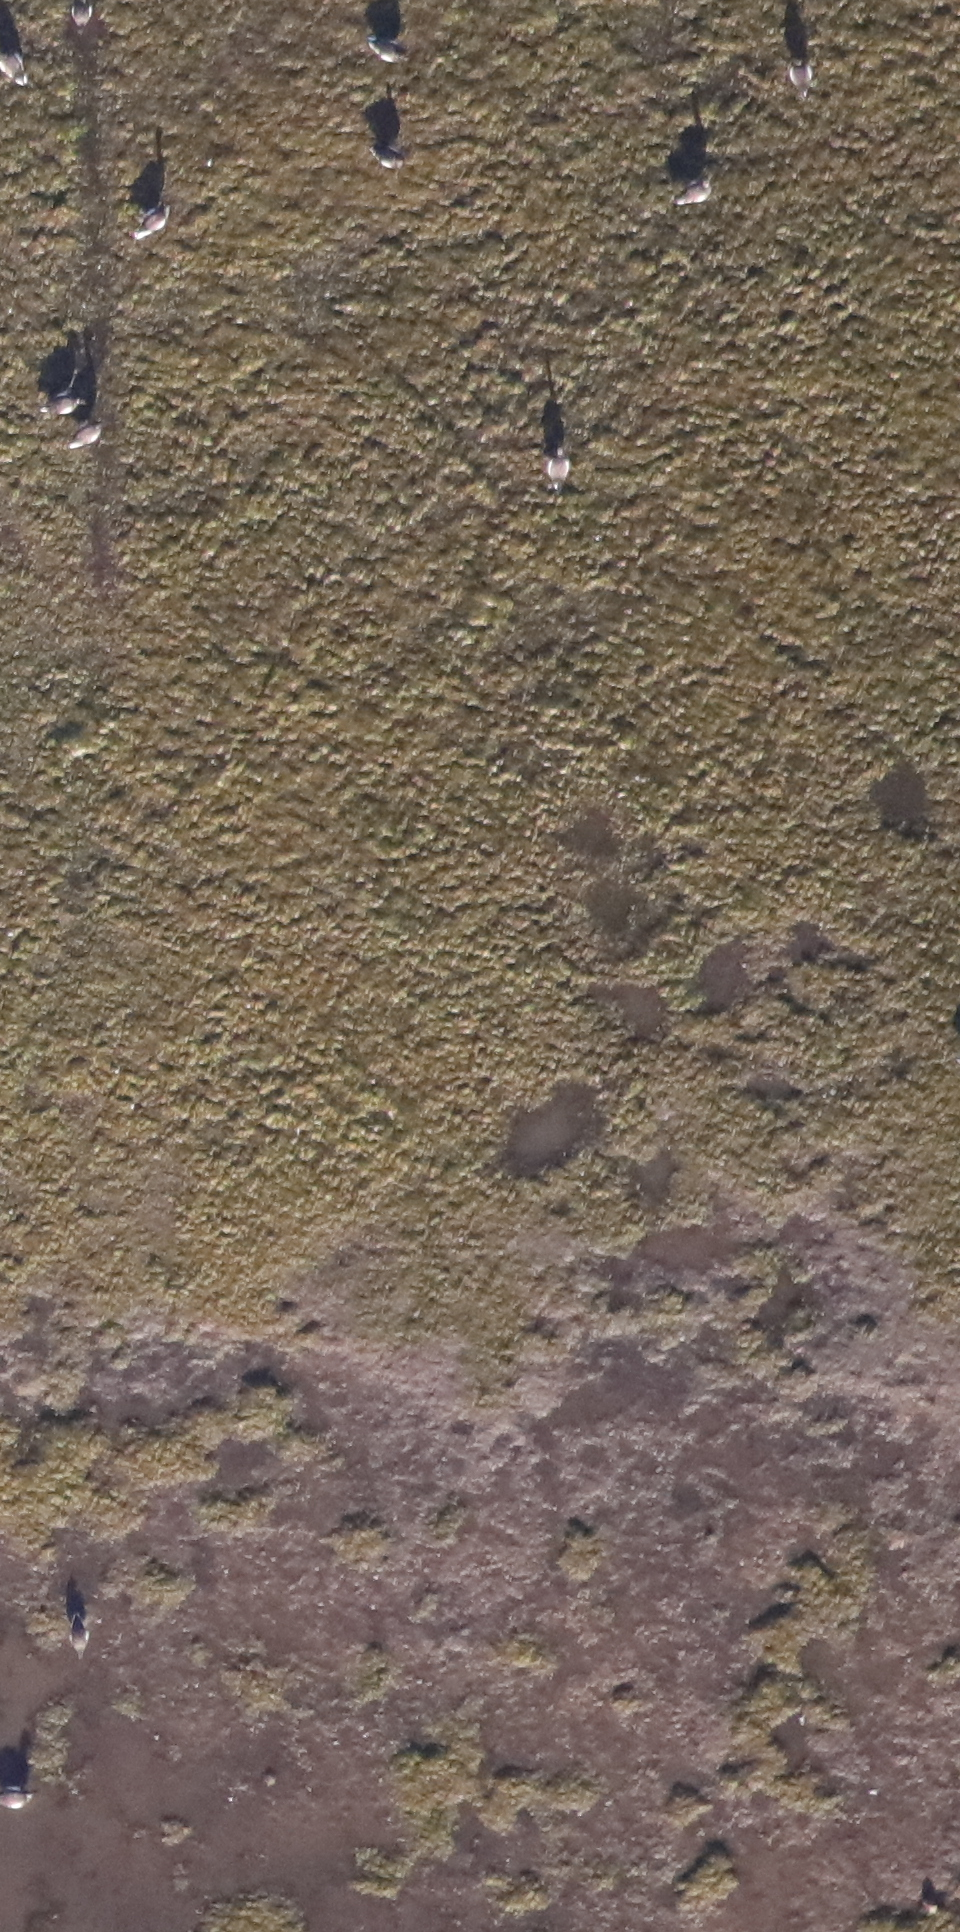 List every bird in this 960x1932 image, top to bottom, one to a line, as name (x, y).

brant (79, 16)
brant (390, 51)
brant (12, 66)
brant (800, 77)
brant (390, 159)
brant (696, 193)
brant (154, 218)
brant (64, 401)
brant (87, 437)
brant (561, 471)
brant (78, 1636)
brant (10, 1796)